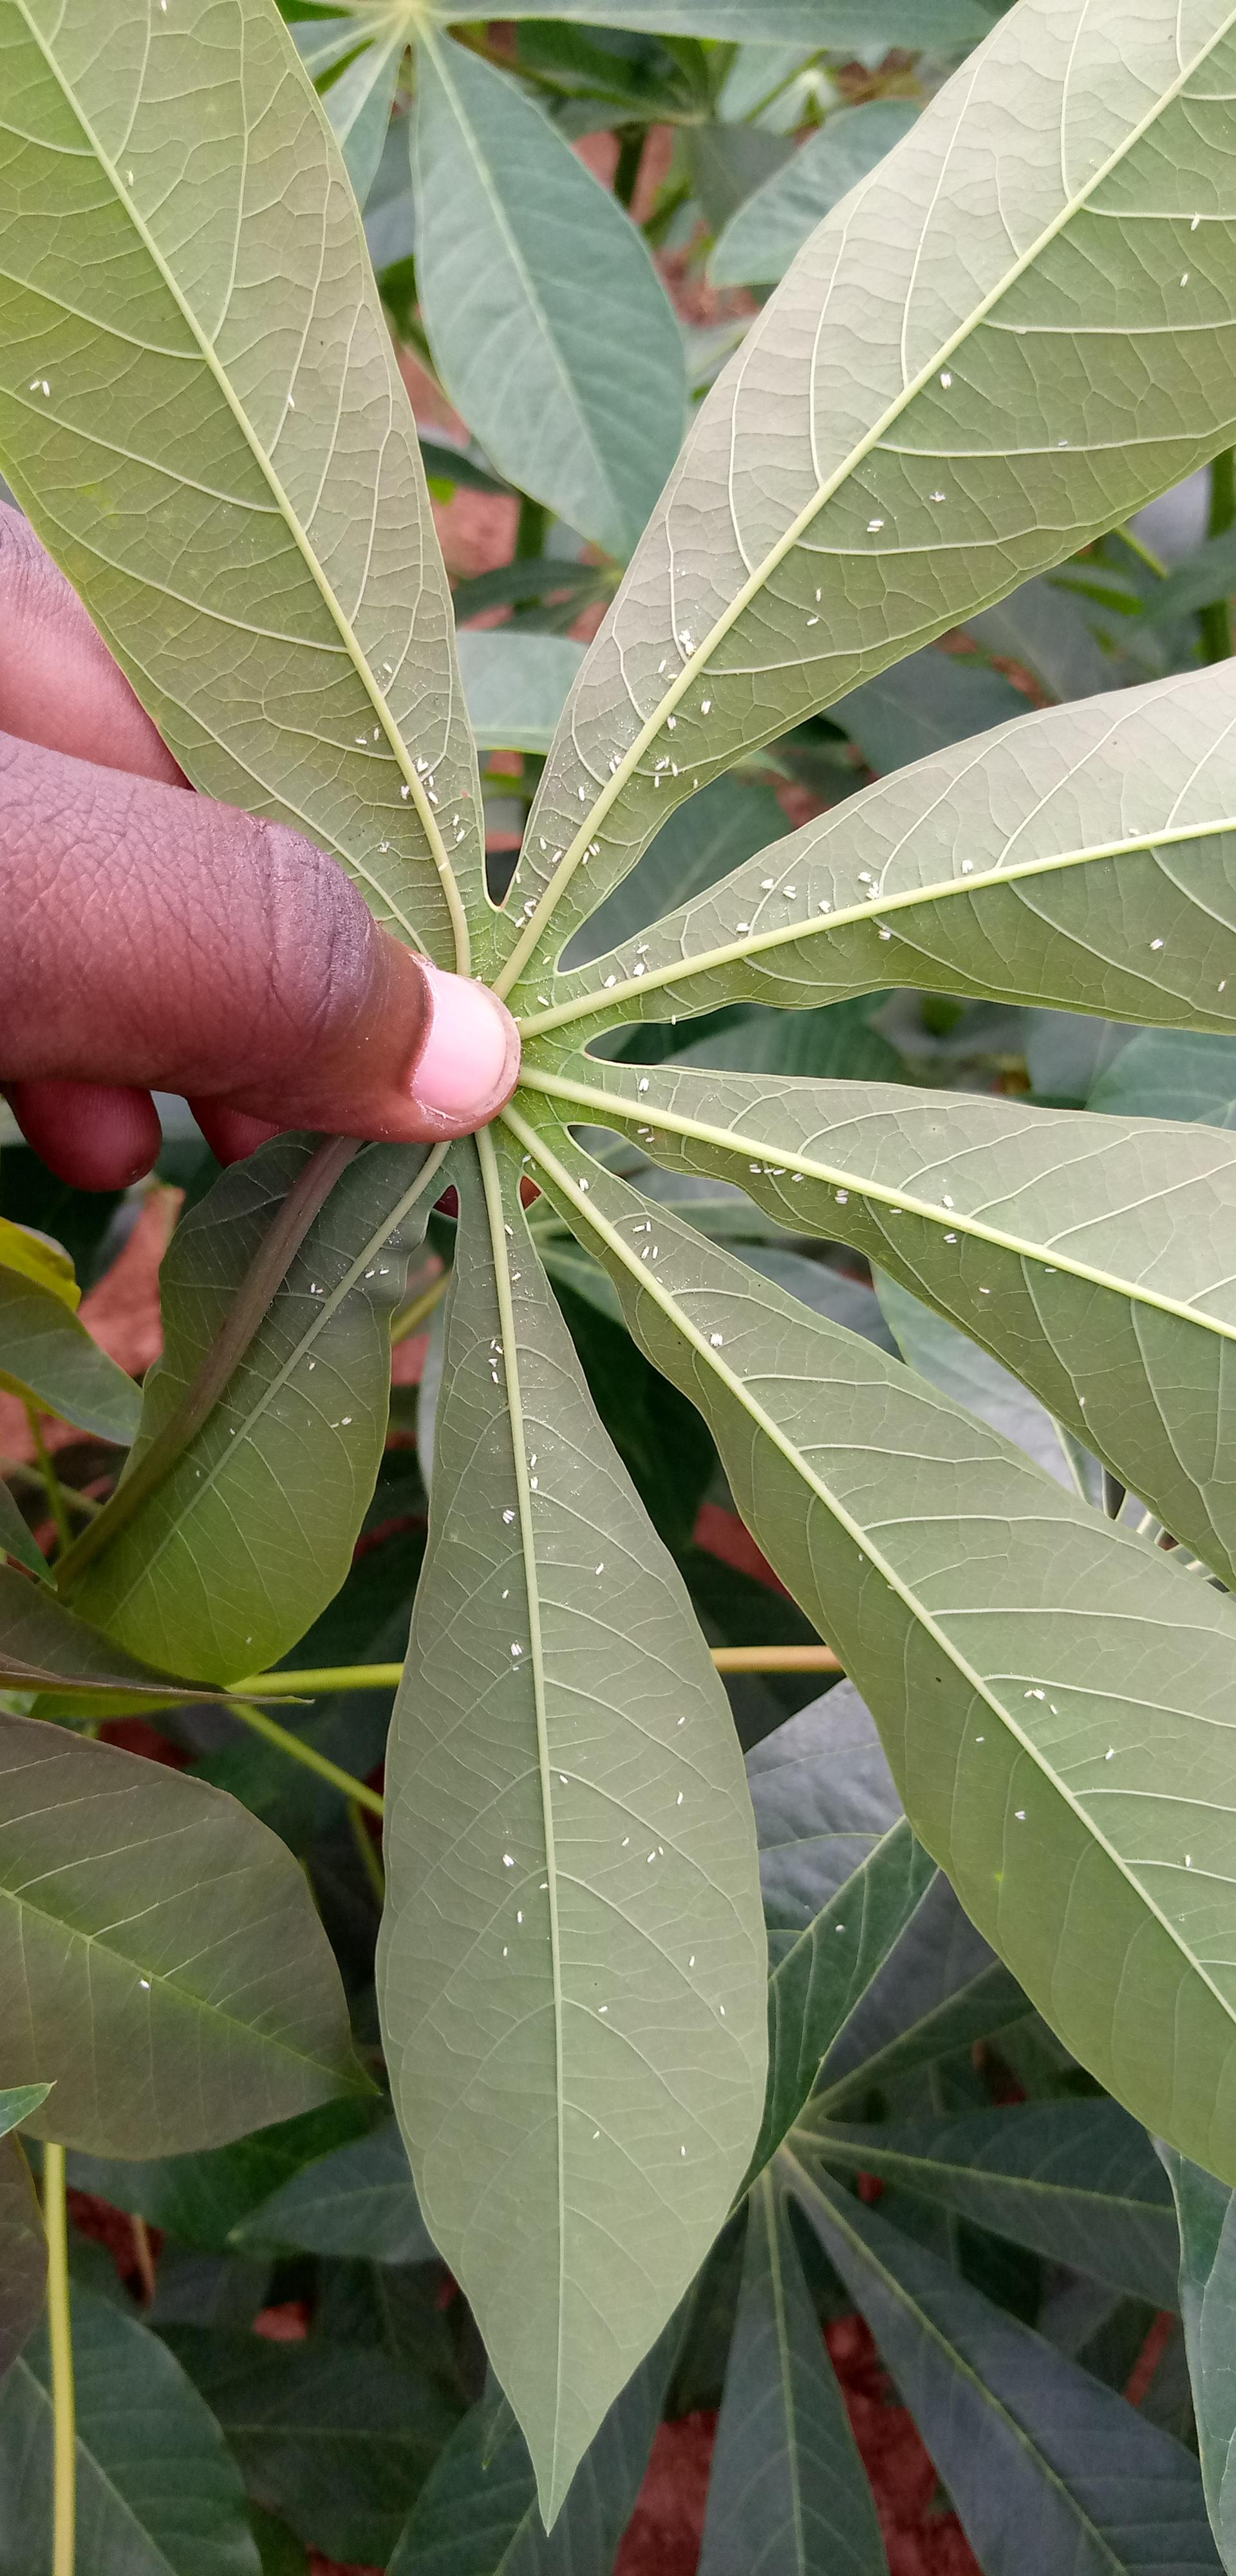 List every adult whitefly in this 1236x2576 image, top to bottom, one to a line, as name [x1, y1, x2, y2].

whitefly [116, 167, 153, 194]
whitefly [1185, 196, 1210, 241]
whitefly [1175, 255, 1206, 292]
whitefly [930, 354, 969, 402]
whitefly [19, 364, 60, 404]
whitefly [23, 364, 65, 408]
whitefly [863, 508, 891, 545]
whitefly [803, 578, 832, 614]
whitefly [791, 601, 832, 638]
whitefly [666, 609, 707, 665]
whitefly [649, 645, 686, 693]
whitefly [642, 651, 694, 694]
whitefly [369, 657, 402, 686]
whitefly [697, 686, 720, 714]
whitefly [659, 706, 689, 741]
whitefly [362, 713, 393, 749]
whitefly [340, 723, 382, 755]
whitefly [407, 734, 446, 779]
whitefly [600, 742, 626, 777]
whitefly [643, 743, 687, 794]
whitefly [648, 746, 681, 790]
whitefly [406, 755, 447, 815]
whitefly [572, 767, 601, 805]
whitefly [686, 772, 709, 791]
whitefly [384, 779, 418, 815]
whitefly [445, 793, 477, 850]
whitefly [1123, 810, 1146, 844]
whitefly [533, 824, 555, 855]
whitefly [541, 835, 575, 875]
whitefly [576, 840, 607, 871]
whitefly [843, 850, 884, 895]
whitefly [948, 850, 985, 886]
whitefly [848, 853, 897, 909]
whitefly [506, 861, 531, 892]
whitefly [758, 872, 783, 903]
whitefly [780, 878, 804, 906]
whitefly [807, 889, 839, 927]
whitefly [512, 892, 543, 927]
whitefly [503, 897, 537, 945]
whitefly [729, 906, 760, 951]
whitefly [1138, 920, 1182, 958]
whitefly [865, 921, 902, 958]
whitefly [625, 933, 660, 958]
whitefly [536, 942, 562, 973]
whitefly [626, 956, 657, 992]
whitefly [600, 958, 623, 992]
whitefly [1214, 974, 1224, 997]
whitefly [536, 983, 561, 1016]
whitefly [667, 1005, 687, 1035]
whitefly [630, 1072, 648, 1094]
whitefly [632, 1114, 661, 1145]
whitefly [510, 1144, 541, 1176]
whitefly [760, 1148, 793, 1184]
whitefly [740, 1153, 768, 1184]
whitefly [776, 1155, 814, 1196]
whitefly [576, 1175, 604, 1202]
whitefly [828, 1177, 855, 1211]
whitefly [930, 1182, 960, 1211]
whitefly [827, 1184, 856, 1213]
whitefly [877, 1190, 908, 1222]
whitefly [625, 1202, 655, 1239]
whitefly [934, 1214, 966, 1262]
whitefly [632, 1215, 657, 1242]
whitefly [488, 1222, 521, 1255]
whitefly [923, 1224, 969, 1251]
whitefly [636, 1236, 670, 1258]
whitefly [641, 1238, 670, 1265]
whitefly [1040, 1247, 1063, 1278]
whitefly [345, 1255, 394, 1291]
whitefly [365, 1256, 394, 1285]
whitefly [509, 1262, 551, 1296]
whitefly [297, 1267, 342, 1307]
whitefly [966, 1274, 1003, 1301]
whitefly [304, 1280, 337, 1307]
whitefly [699, 1321, 727, 1357]
whitefly [712, 1325, 740, 1361]
whitefly [483, 1326, 521, 1361]
whitefly [475, 1348, 502, 1380]
whitefly [306, 1357, 328, 1380]
whitefly [483, 1365, 512, 1401]
whitefly [1066, 1385, 1092, 1419]
whitefly [323, 1400, 360, 1432]
whitefly [320, 1410, 364, 1439]
whitefly [221, 1423, 247, 1449]
whitefly [521, 1449, 545, 1477]
whitefly [183, 1463, 204, 1486]
whitefly [527, 1470, 543, 1499]
whitefly [488, 1498, 525, 1535]
whitefly [492, 1504, 526, 1533]
whitefly [587, 1551, 608, 1586]
whitefly [496, 1575, 527, 1609]
whitefly [502, 1635, 544, 1665]
whitefly [491, 1653, 526, 1685]
whitefly [1020, 1679, 1049, 1705]
whitefly [1041, 1687, 1076, 1726]
whitefly [673, 1704, 695, 1733]
whitefly [961, 1715, 990, 1752]
whitefly [1095, 1745, 1119, 1772]
whitefly [551, 1765, 586, 1802]
whitefly [664, 1784, 694, 1816]
whitefly [996, 1804, 1031, 1831]
whitefly [617, 1816, 631, 1851]
whitefly [655, 1837, 673, 1862]
whitefly [498, 1841, 526, 1868]
whitefly [636, 1841, 663, 1872]
whitefly [1178, 1844, 1203, 1876]
whitefly [536, 1870, 558, 1901]
whitefly [510, 1900, 534, 1925]
whitefly [496, 1938, 525, 1970]
whitefly [680, 1942, 706, 1980]
whitefly [592, 1994, 619, 2024]
whitefly [709, 2001, 731, 2027]
whitefly [574, 2106, 606, 2152]
whitefly [671, 2132, 692, 2164]